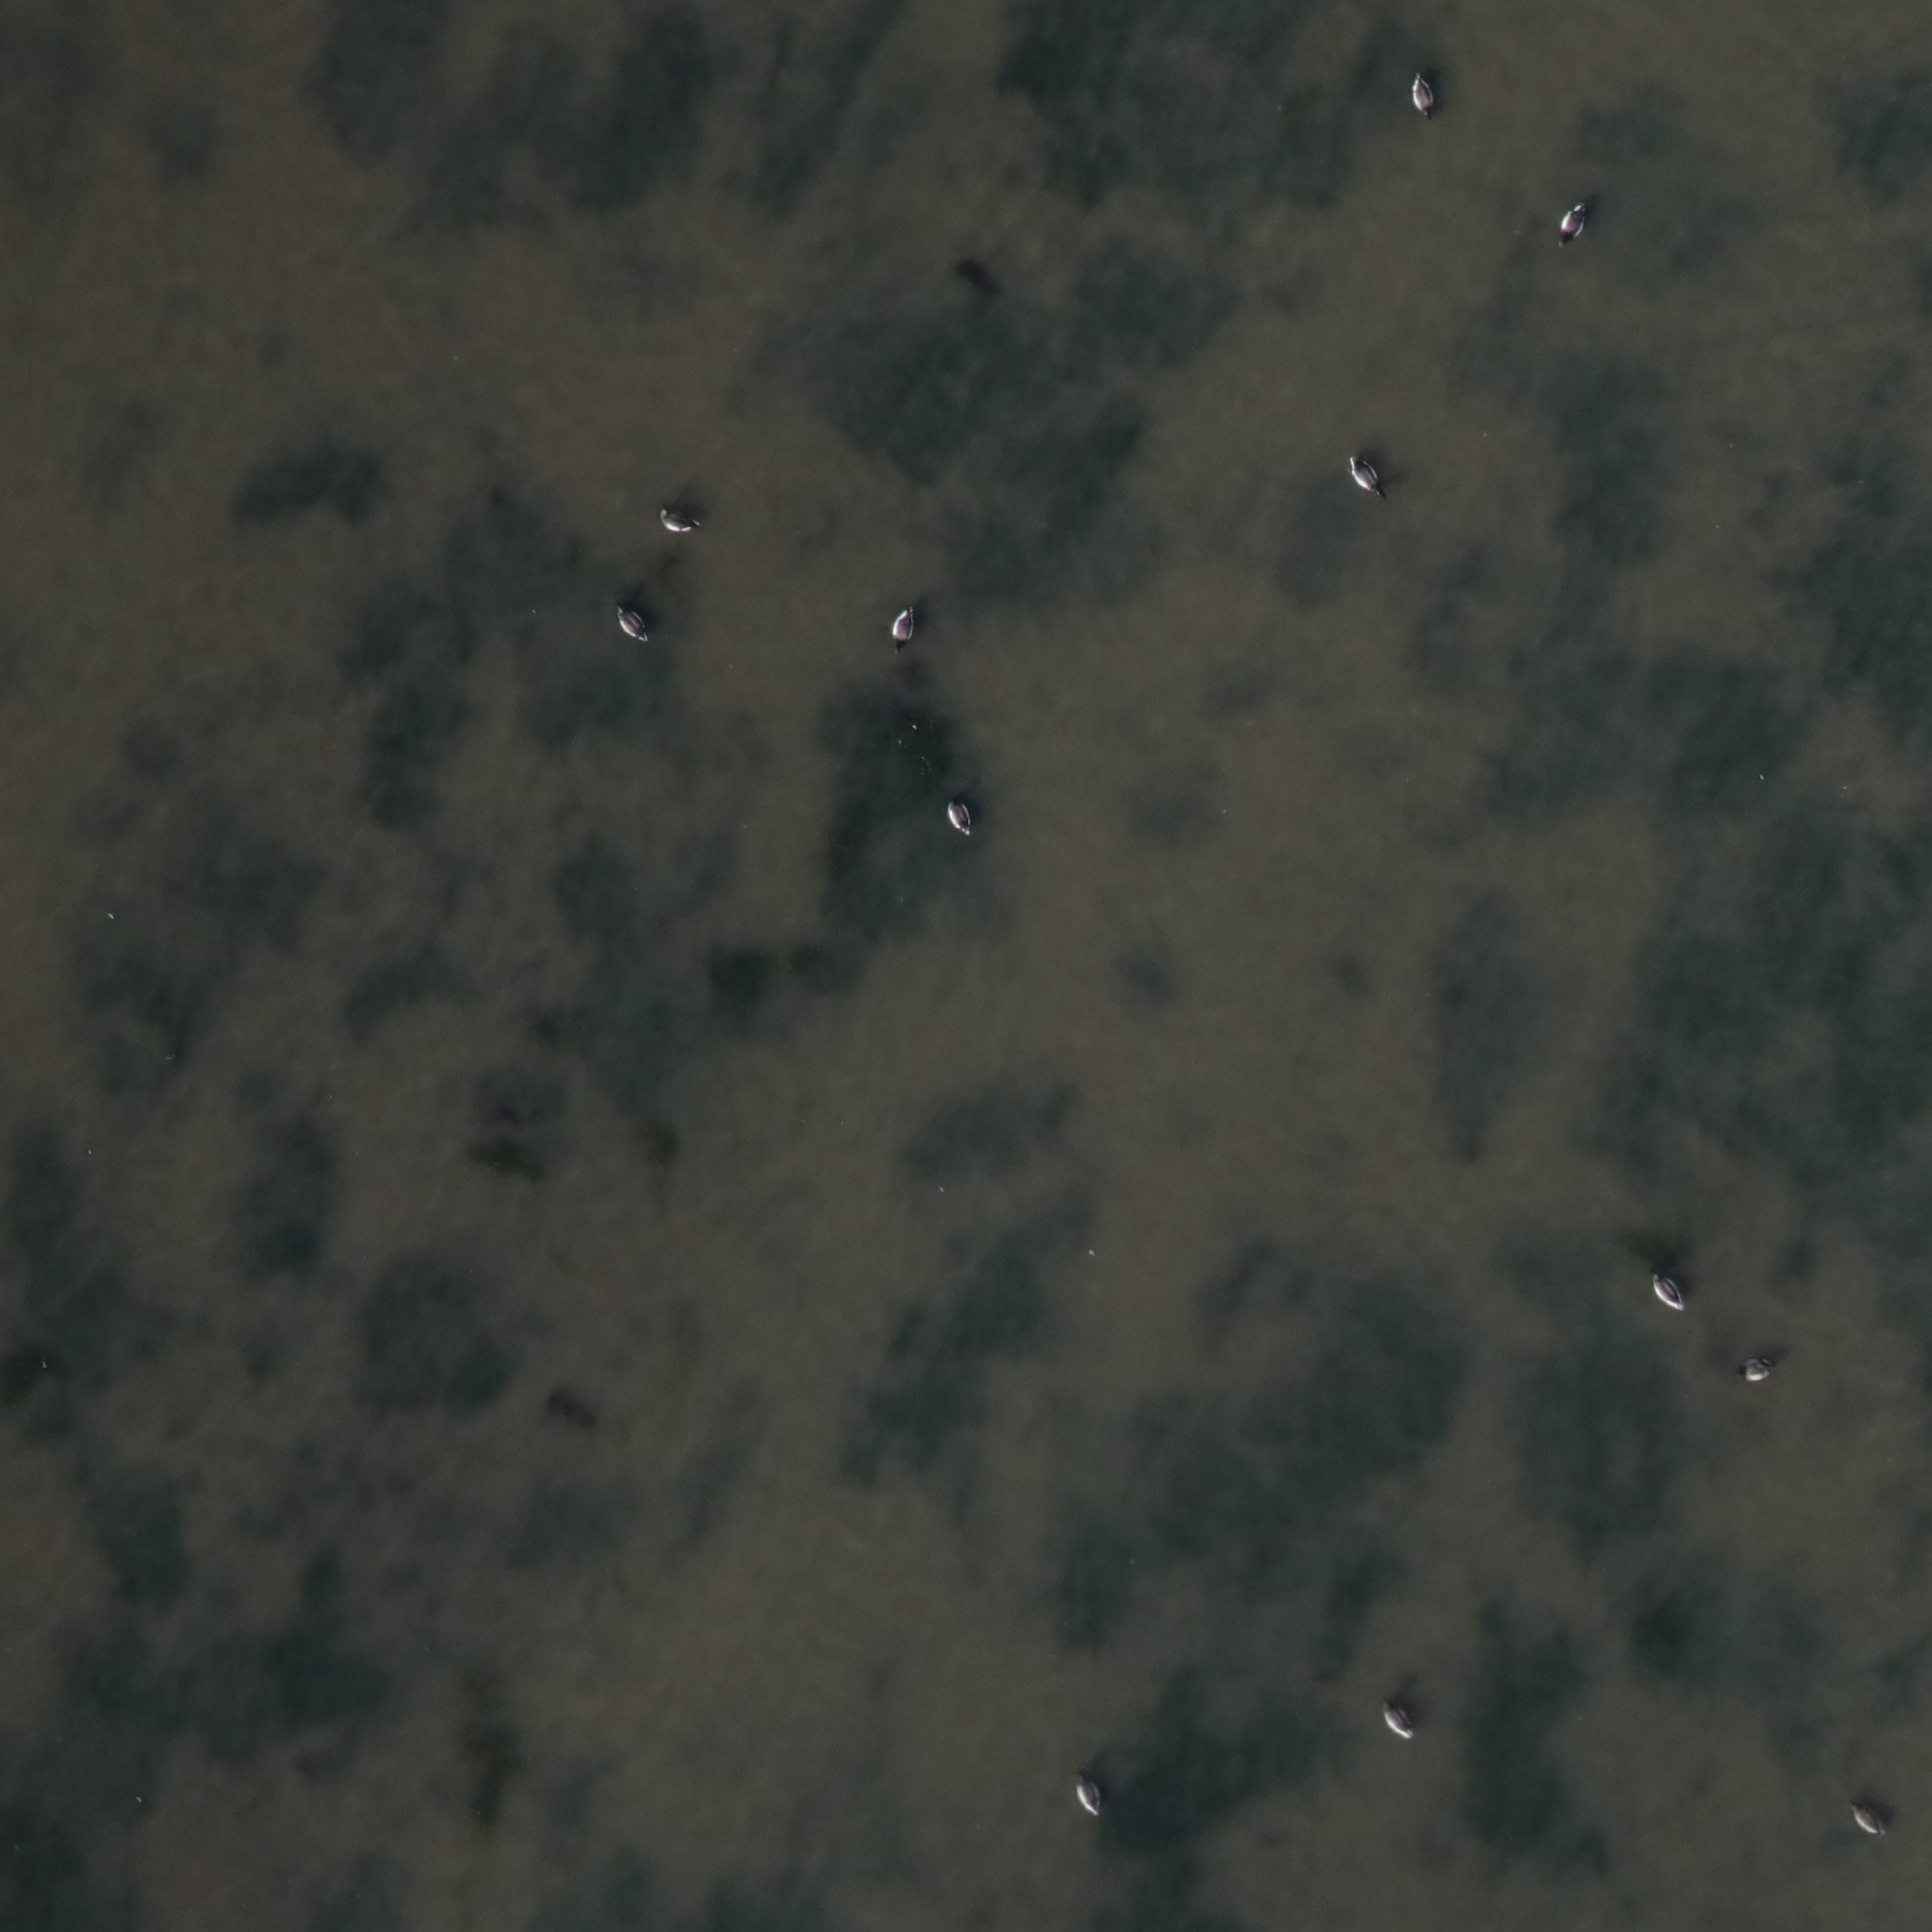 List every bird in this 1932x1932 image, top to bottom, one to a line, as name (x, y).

brant (1425, 95)
brant (1575, 224)
brant (1367, 478)
brant (675, 518)
brant (633, 622)
brant (905, 629)
brant (961, 815)
brant (1665, 1289)
brant (1753, 1366)
brant (1395, 1718)
brant (1092, 1794)
brant (1869, 1818)